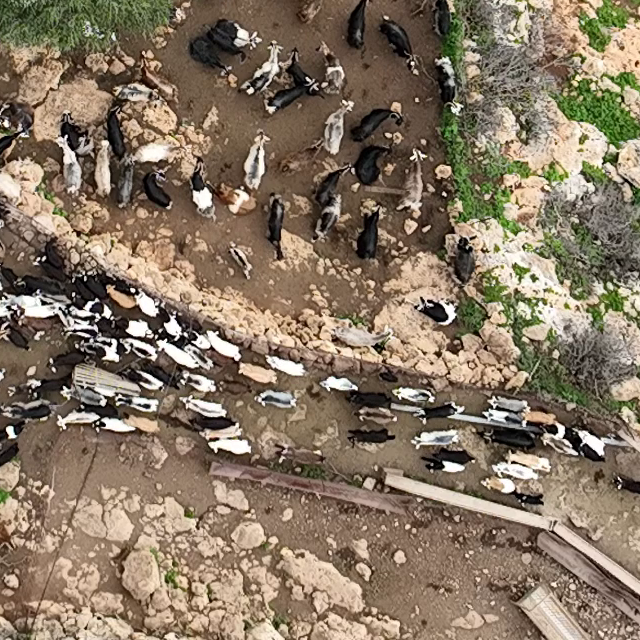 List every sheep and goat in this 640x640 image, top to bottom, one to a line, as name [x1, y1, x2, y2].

goat [298, 0, 331, 24]
goat [346, 0, 371, 49]
goat [426, 0, 451, 35]
goat [380, 17, 417, 71]
goat [216, 19, 262, 47]
goat [207, 26, 246, 64]
goat [188, 38, 234, 77]
goat [237, 40, 282, 96]
goat [315, 41, 347, 96]
goat [289, 47, 309, 83]
goat [139, 51, 179, 105]
goat [433, 55, 458, 111]
goat [264, 77, 318, 115]
goat [112, 82, 160, 103]
goat [0, 99, 33, 133]
goat [323, 99, 354, 155]
goat [107, 101, 125, 159]
goat [351, 107, 402, 144]
goat [61, 109, 95, 159]
goat [0, 116, 5, 140]
goat [0, 127, 29, 165]
goat [243, 129, 270, 190]
goat [55, 134, 82, 194]
goat [276, 138, 324, 175]
goat [95, 139, 110, 197]
goat [356, 142, 393, 184]
goat [135, 144, 184, 162]
goat [395, 147, 426, 213]
goat [117, 154, 137, 208]
goat [191, 157, 212, 209]
goat [315, 160, 351, 205]
goat [0, 163, 22, 200]
goat [145, 166, 174, 210]
goat [205, 180, 257, 214]
goat [263, 193, 285, 262]
goat [310, 194, 340, 244]
goat [355, 201, 381, 260]
goat [0, 211, 6, 229]
goat [0, 230, 6, 258]
goat [46, 236, 67, 268]
goat [455, 236, 476, 285]
goat [229, 242, 253, 279]
goat [35, 255, 67, 281]
goat [0, 263, 26, 294]
goat [82, 270, 109, 298]
goat [71, 273, 94, 299]
goat [13, 275, 65, 294]
goat [105, 284, 136, 310]
goat [127, 287, 159, 315]
goat [33, 290, 71, 306]
goat [70, 292, 112, 318]
goat [0, 294, 40, 307]
goat [414, 297, 457, 326]
goat [154, 299, 181, 338]
goat [7, 303, 64, 318]
goat [0, 304, 7, 322]
goat [52, 305, 89, 326]
goat [67, 306, 99, 319]
goat [0, 317, 32, 352]
goat [110, 317, 153, 336]
goat [0, 321, 10, 344]
goat [59, 324, 99, 339]
goat [334, 325, 394, 348]
goat [181, 328, 211, 349]
goat [206, 328, 242, 362]
goat [90, 336, 117, 350]
goat [120, 338, 159, 362]
goat [155, 339, 200, 367]
goat [74, 340, 119, 362]
goat [184, 343, 214, 371]
goat [46, 353, 84, 373]
goat [264, 355, 306, 376]
goat [137, 359, 179, 390]
goat [238, 362, 277, 383]
goat [0, 369, 5, 386]
goat [127, 369, 164, 392]
goat [181, 371, 215, 392]
goat [29, 374, 70, 392]
goat [318, 374, 358, 392]
goat [215, 381, 252, 394]
goat [7, 384, 42, 398]
goat [61, 385, 107, 406]
goat [391, 387, 435, 403]
goat [254, 389, 297, 409]
goat [347, 392, 391, 406]
goat [116, 394, 158, 412]
goat [486, 394, 530, 413]
goat [178, 396, 227, 417]
goat [0, 399, 57, 422]
goat [412, 401, 464, 423]
goat [77, 403, 116, 418]
goat [352, 408, 398, 424]
goat [481, 410, 521, 426]
goat [520, 411, 557, 425]
goat [56, 412, 100, 428]
goat [121, 412, 159, 433]
goat [189, 417, 235, 429]
goat [91, 418, 137, 432]
goat [0, 421, 26, 442]
goat [197, 422, 241, 438]
goat [541, 423, 582, 446]
goat [476, 427, 535, 451]
goat [573, 427, 606, 456]
goat [348, 428, 395, 443]
goat [411, 429, 458, 451]
goat [542, 434, 577, 457]
goat [209, 439, 251, 454]
goat [0, 441, 18, 471]
goat [578, 444, 601, 460]
goat [274, 445, 326, 465]
goat [433, 448, 475, 463]
goat [504, 450, 550, 472]
goat [423, 458, 466, 473]
goat [491, 462, 538, 479]
goat [481, 476, 515, 493]
goat [613, 476, 639, 495]
goat [513, 488, 544, 505]
goat [0, 504, 18, 551]